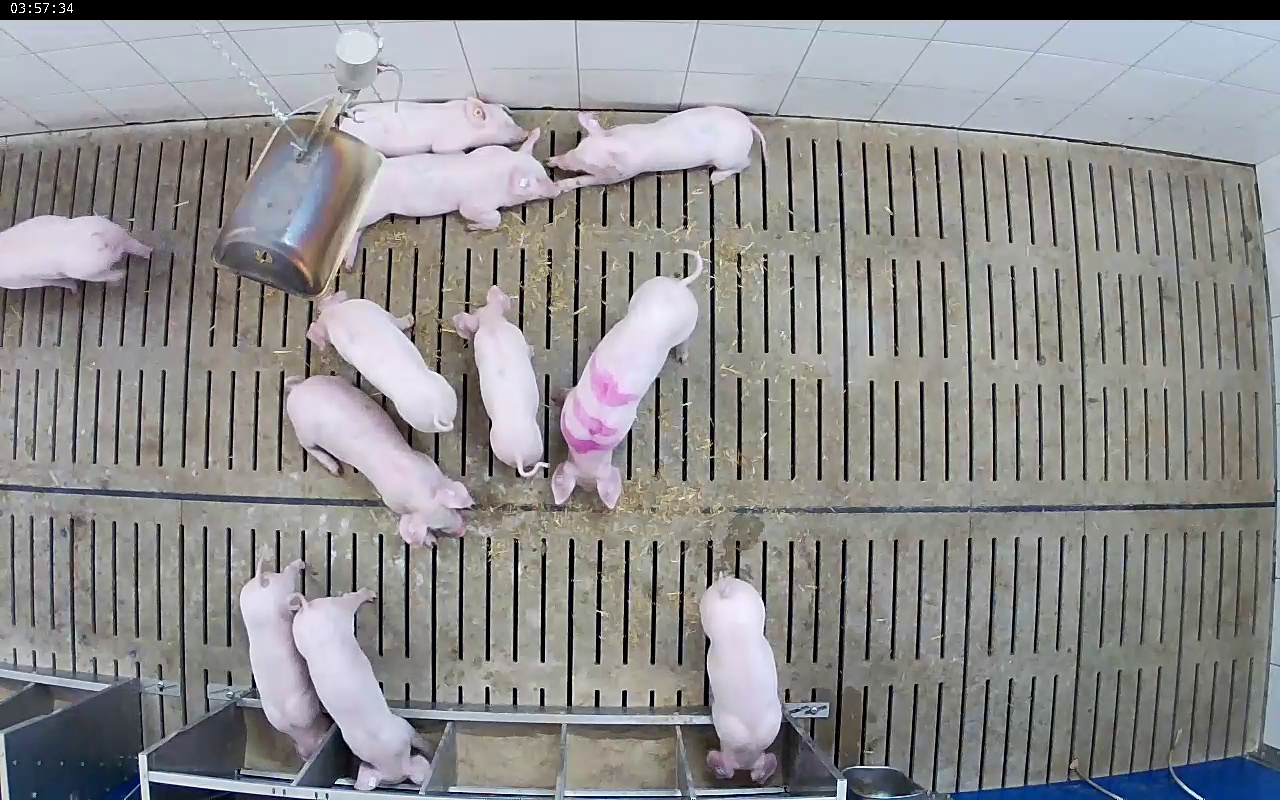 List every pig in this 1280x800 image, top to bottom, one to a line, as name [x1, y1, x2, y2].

pig [339, 96, 532, 158]
pig [545, 101, 769, 196]
pig [344, 126, 562, 276]
pig [0, 213, 154, 295]
pig [550, 248, 705, 510]
pig [452, 285, 552, 480]
pig [306, 290, 460, 440]
pig [283, 373, 475, 552]
pig [239, 556, 333, 762]
pig [698, 570, 783, 782]
pig [289, 588, 435, 791]